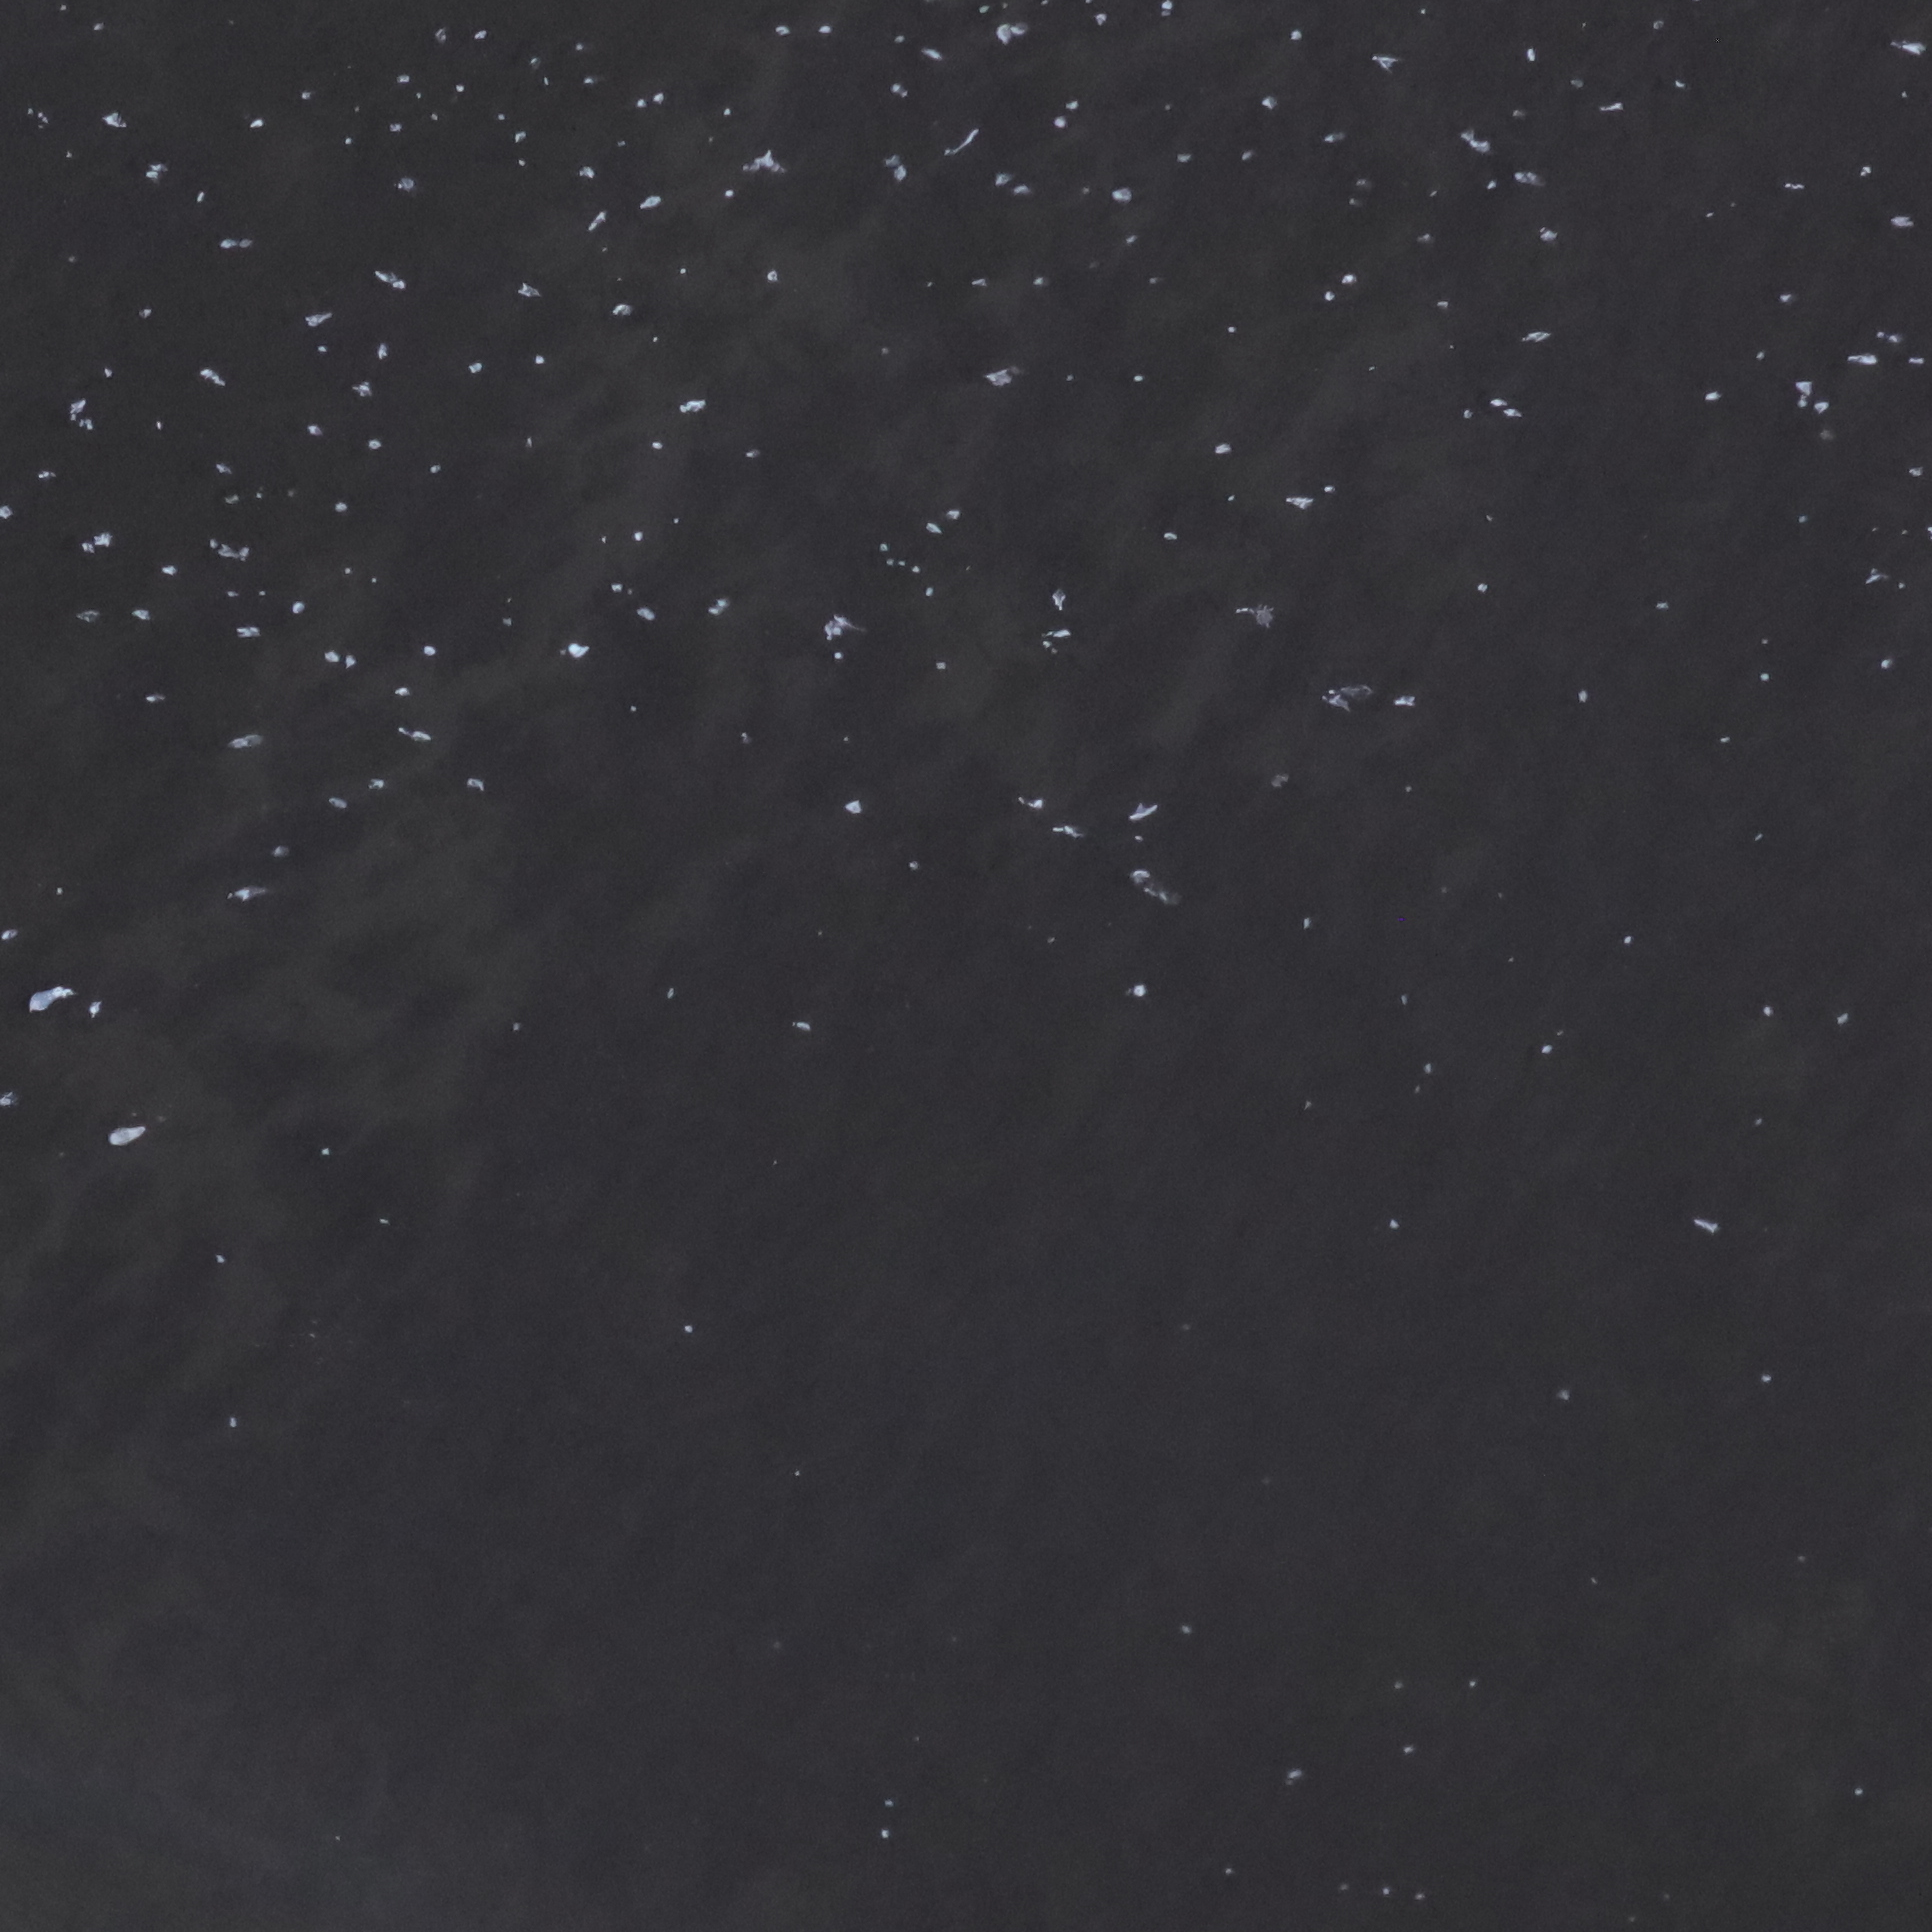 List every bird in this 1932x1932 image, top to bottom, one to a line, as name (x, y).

gull (47, 998)
gull (127, 1129)